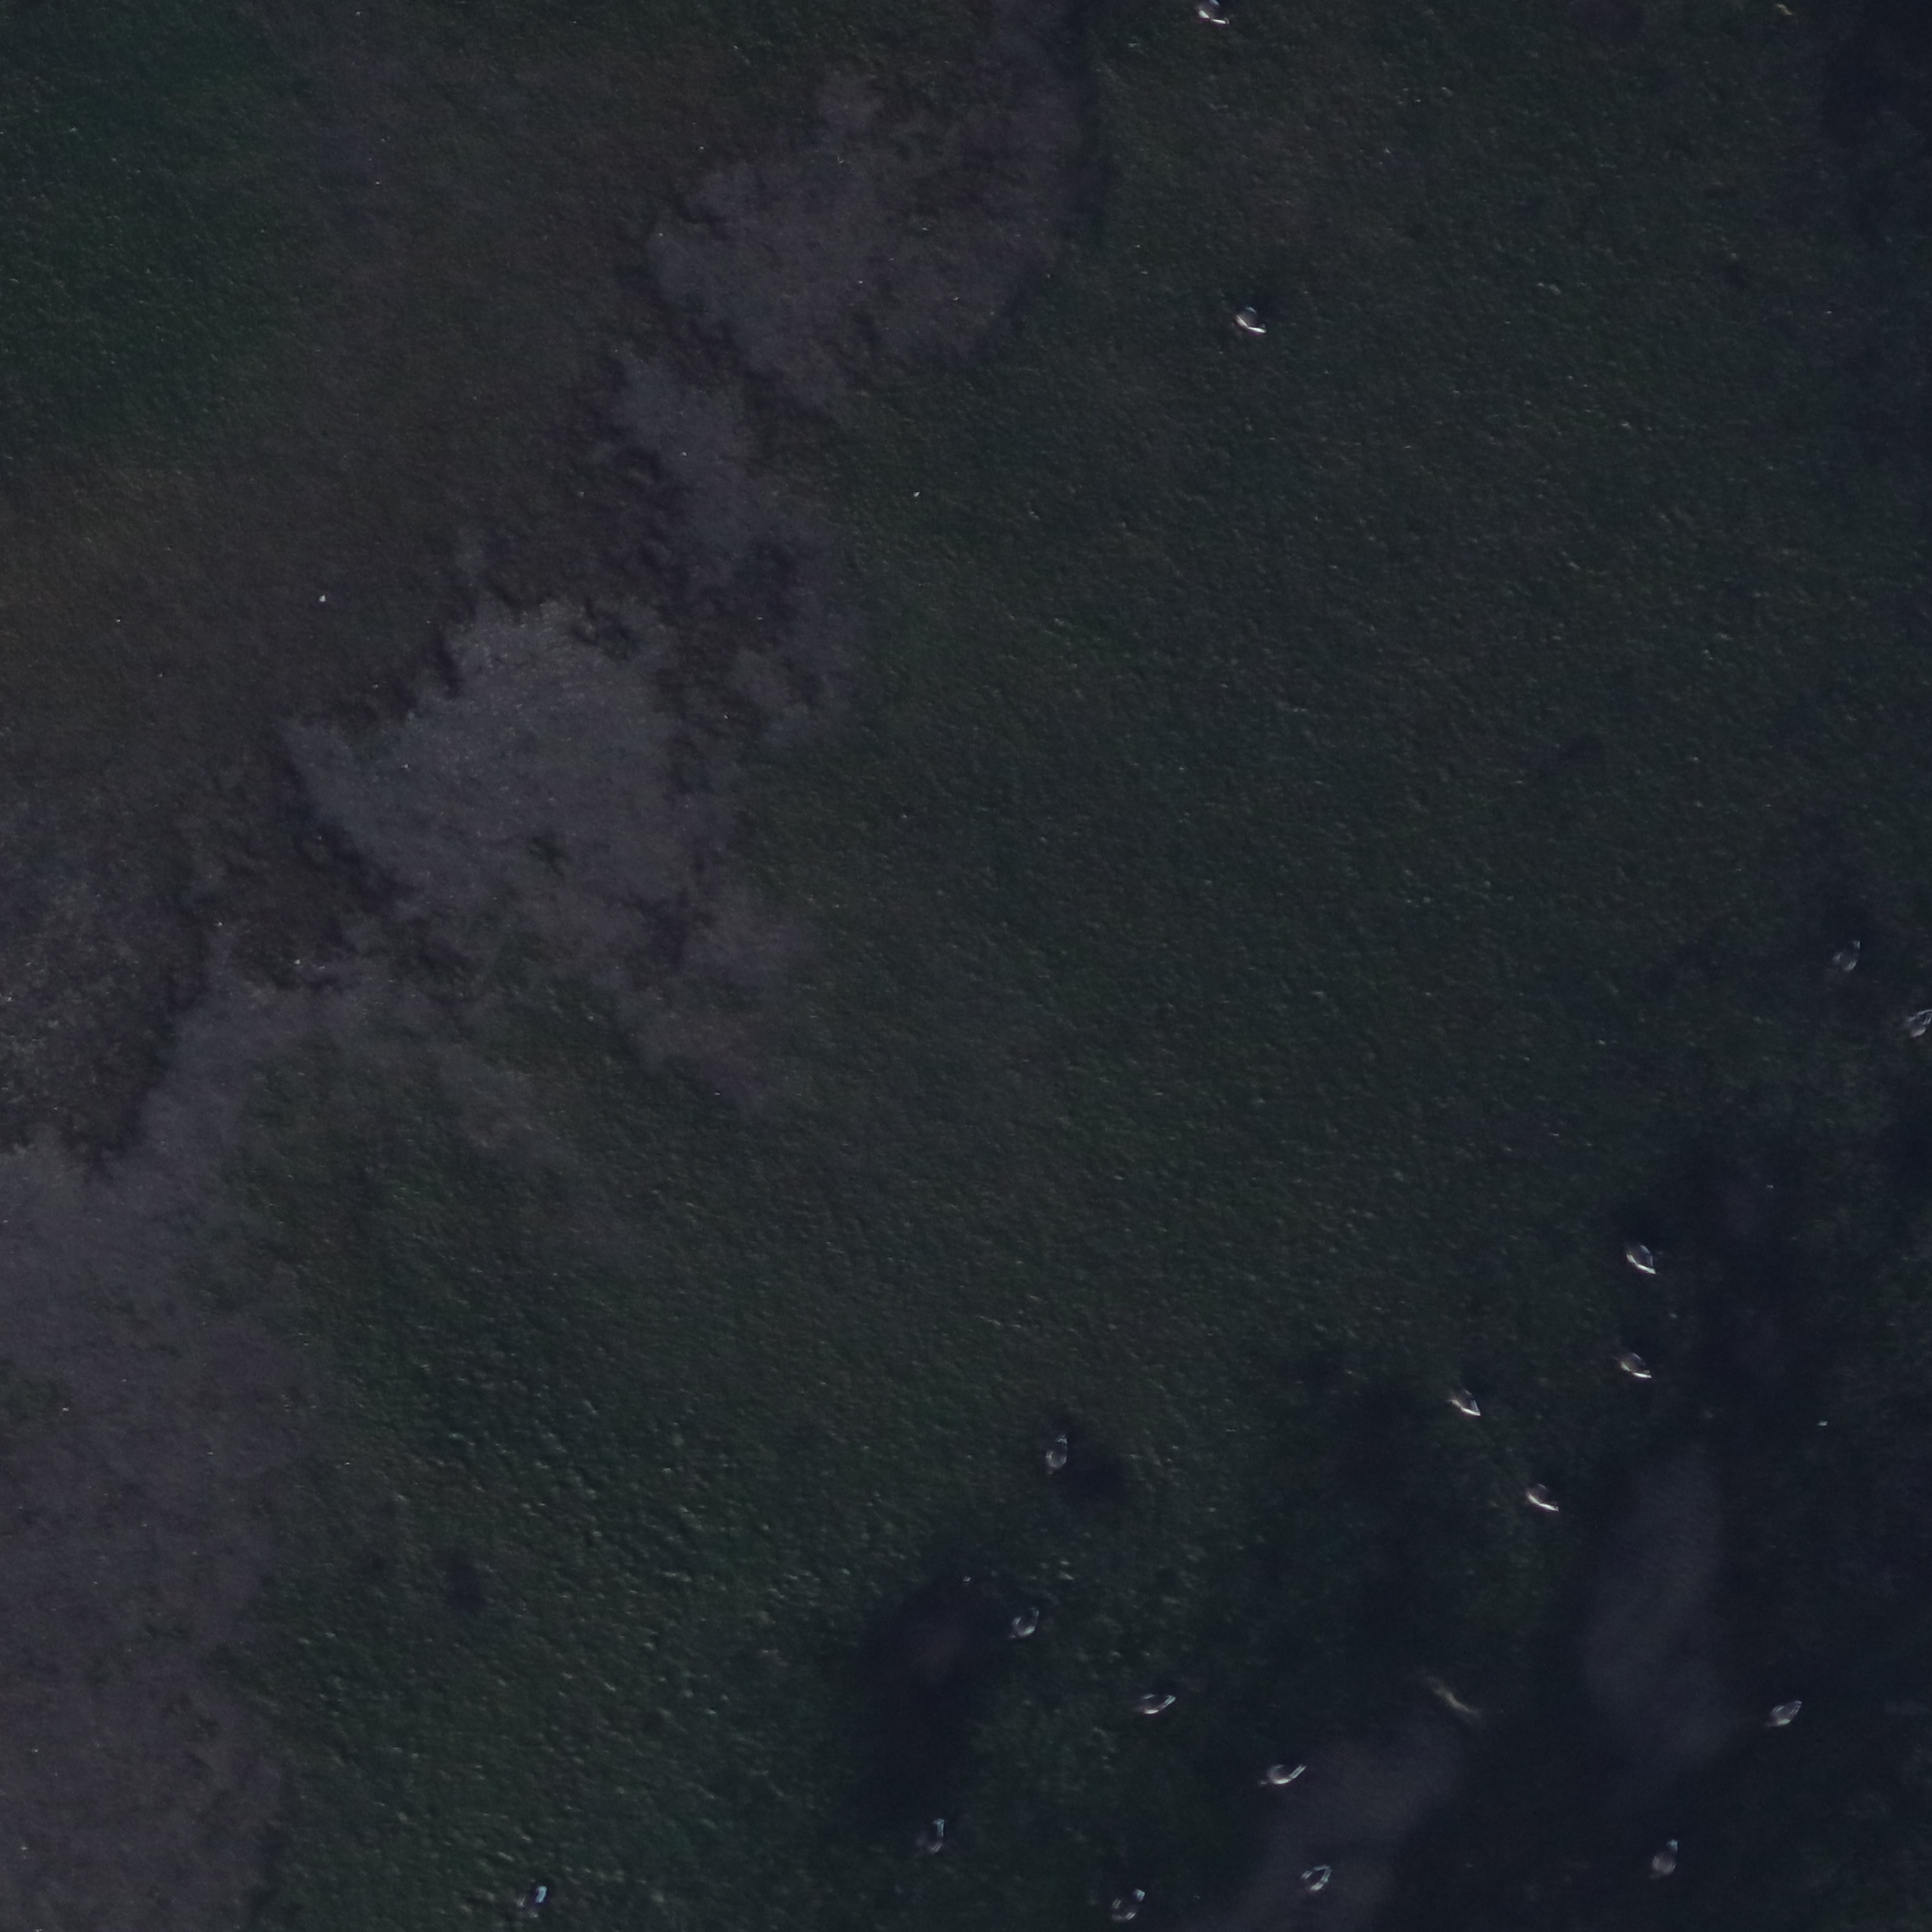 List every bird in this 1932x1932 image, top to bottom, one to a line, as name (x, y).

brant (1210, 10)
brant (1248, 318)
brant (1848, 960)
brant (1915, 1018)
brant (1640, 1252)
brant (1634, 1363)
brant (1462, 1397)
brant (1059, 1455)
brant (1542, 1494)
brant (1027, 1624)
brant (1151, 1702)
brant (1791, 1718)
brant (1281, 1772)
brant (932, 1844)
brant (1667, 1862)
brant (1317, 1874)
brant (533, 1904)
brant (1126, 1904)